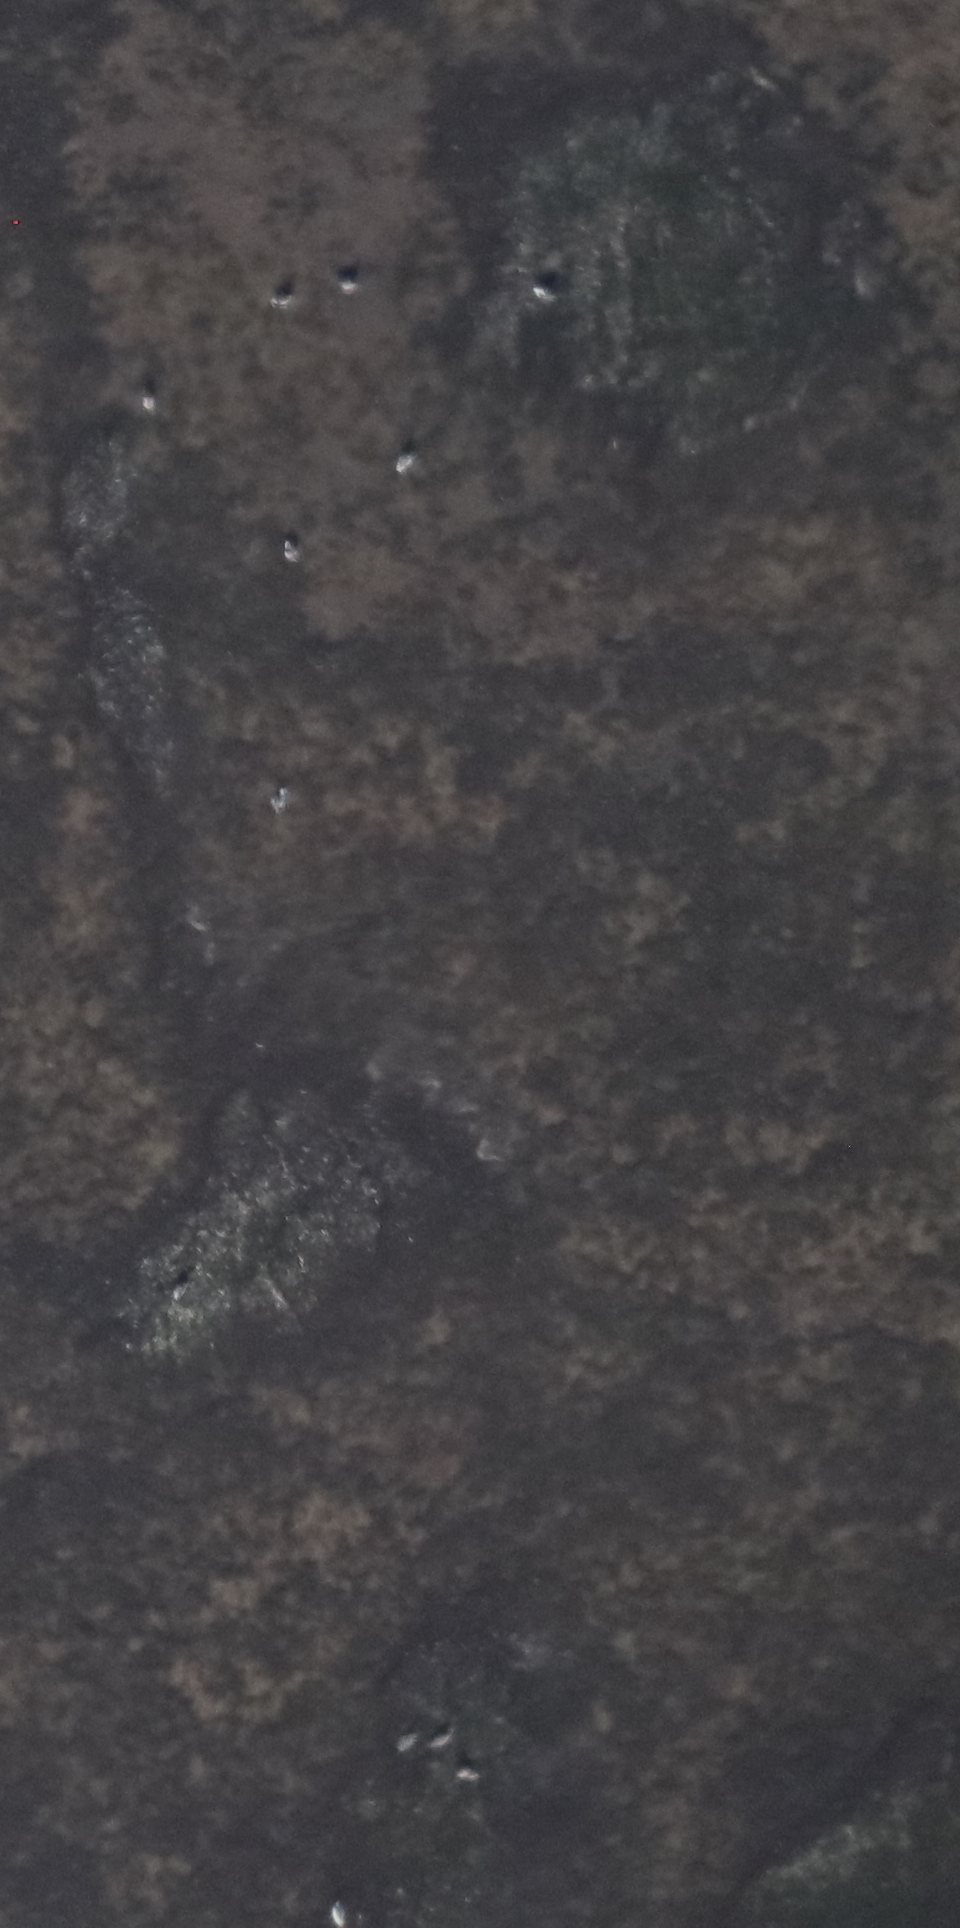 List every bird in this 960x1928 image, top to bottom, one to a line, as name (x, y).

brant (345, 283)
brant (540, 293)
brant (280, 298)
brant (149, 402)
brant (404, 460)
brant (294, 552)
brant (277, 799)
brant (180, 1286)
Canada goose (442, 1740)
Canada goose (406, 1743)
Canada goose (470, 1776)
Canada goose (341, 1913)